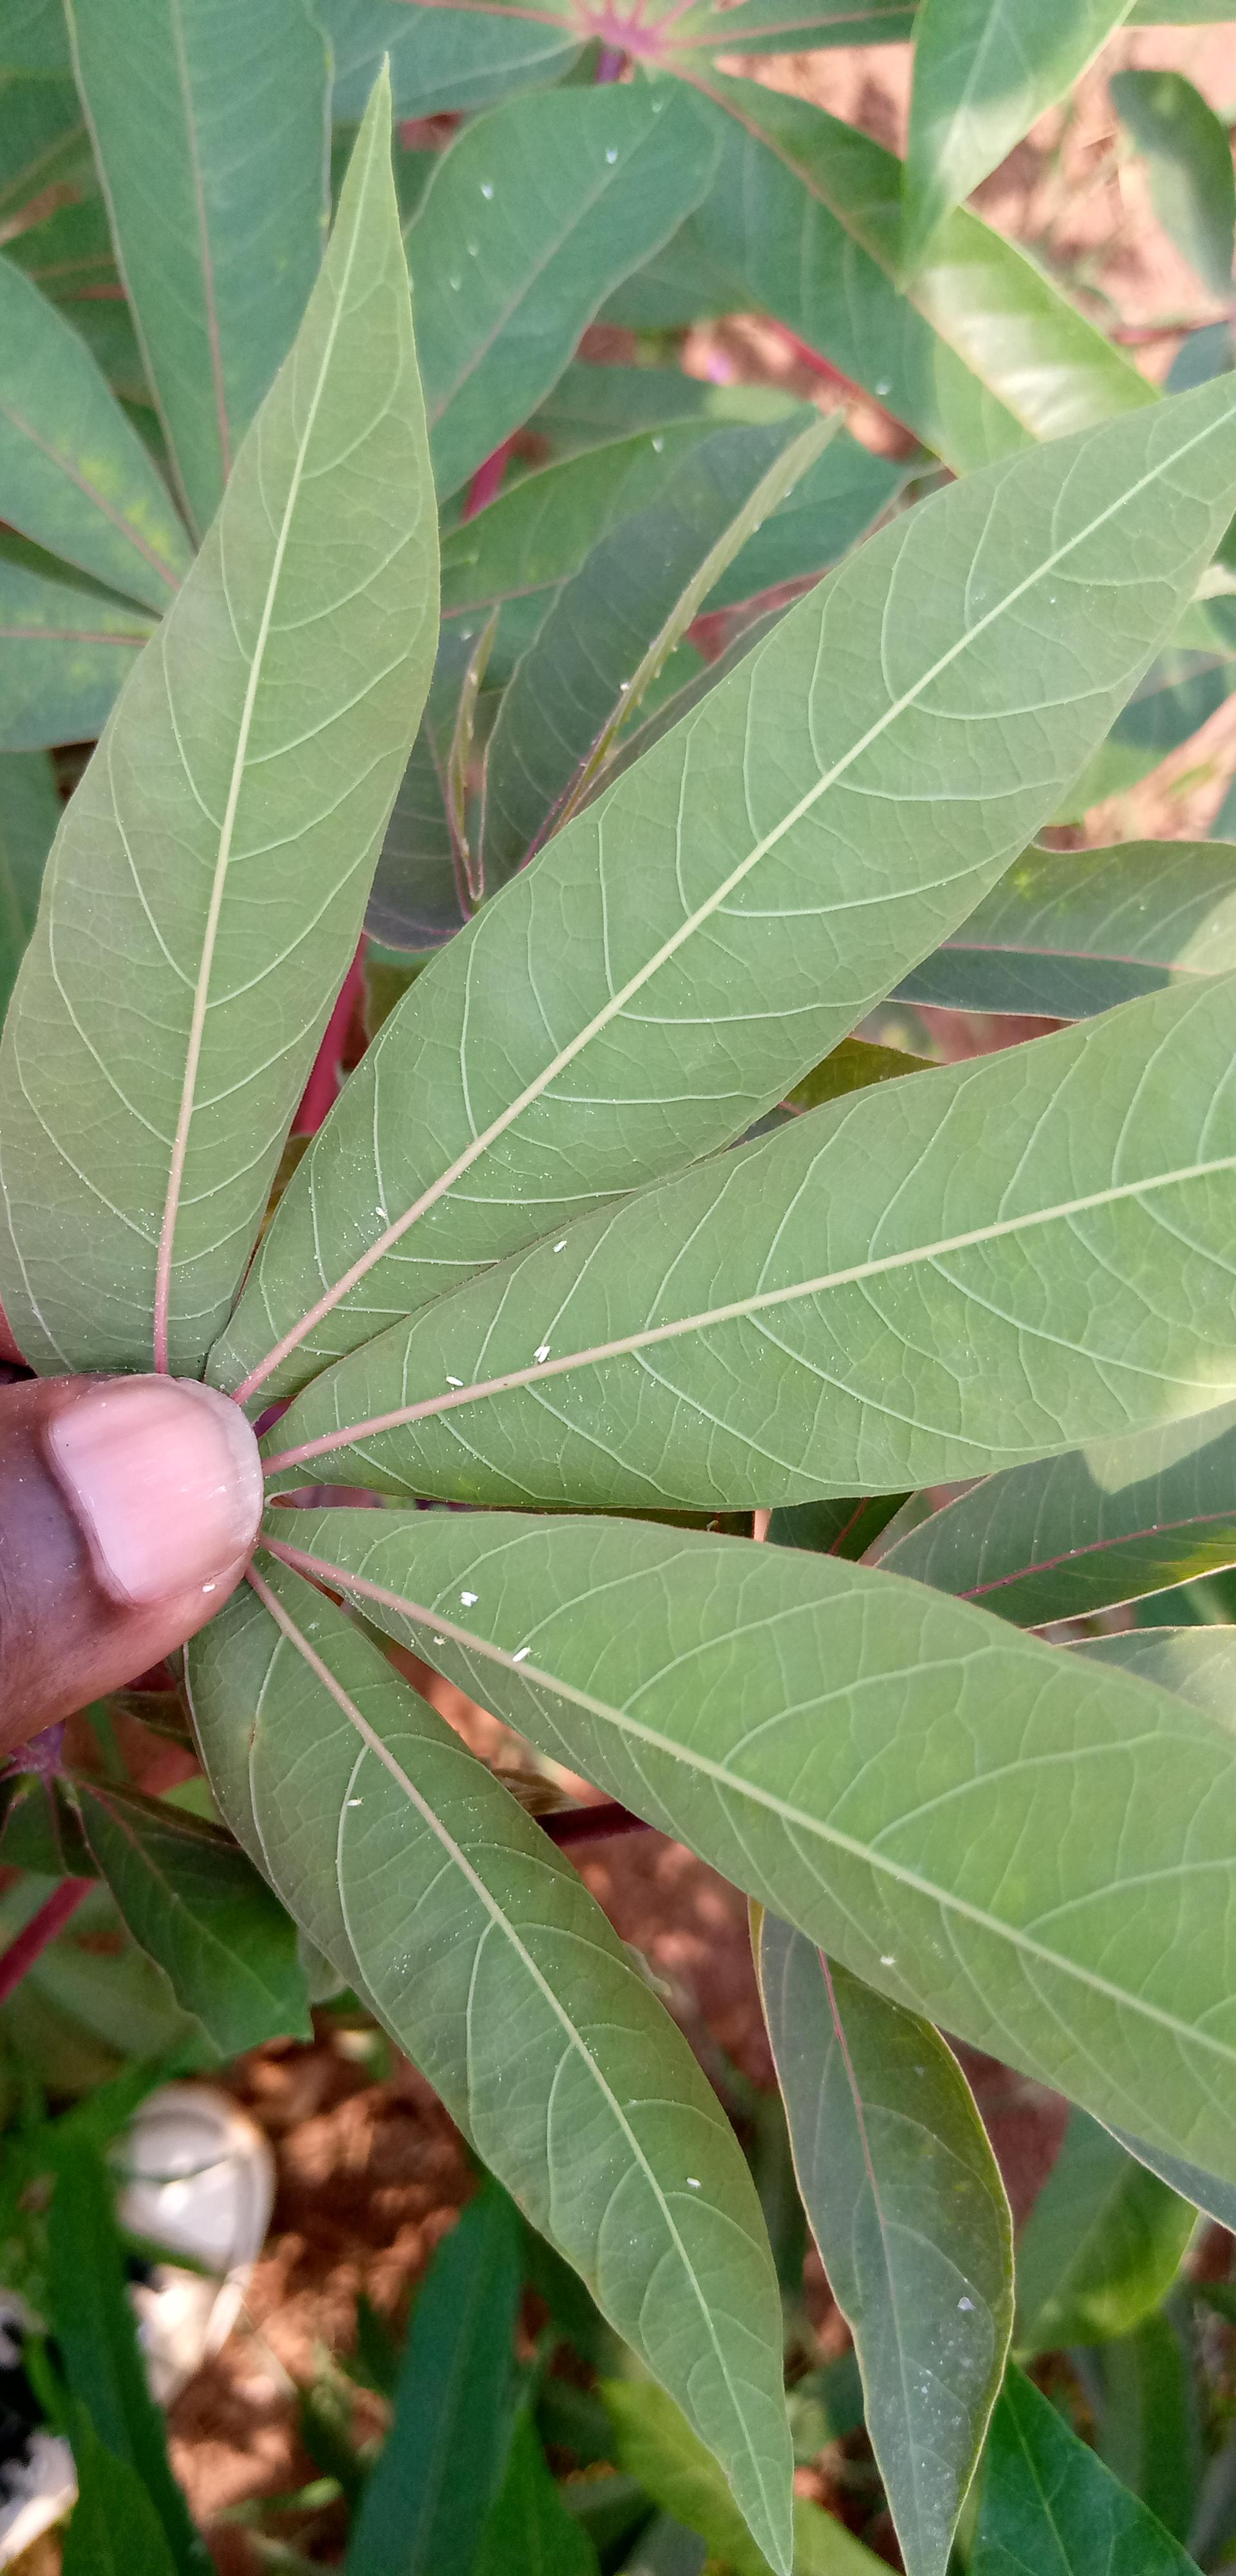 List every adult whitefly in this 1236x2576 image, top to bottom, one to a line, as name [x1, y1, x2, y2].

whitefly [375, 1202, 387, 1218]
whitefly [550, 1237, 570, 1258]
whitefly [529, 1341, 556, 1368]
whitefly [445, 1374, 464, 1390]
whitefly [458, 1589, 480, 1608]
whitefly [510, 1645, 535, 1667]
whitefly [342, 1794, 366, 1811]
whitefly [876, 1953, 899, 1971]
whitefly [683, 2172, 703, 2189]